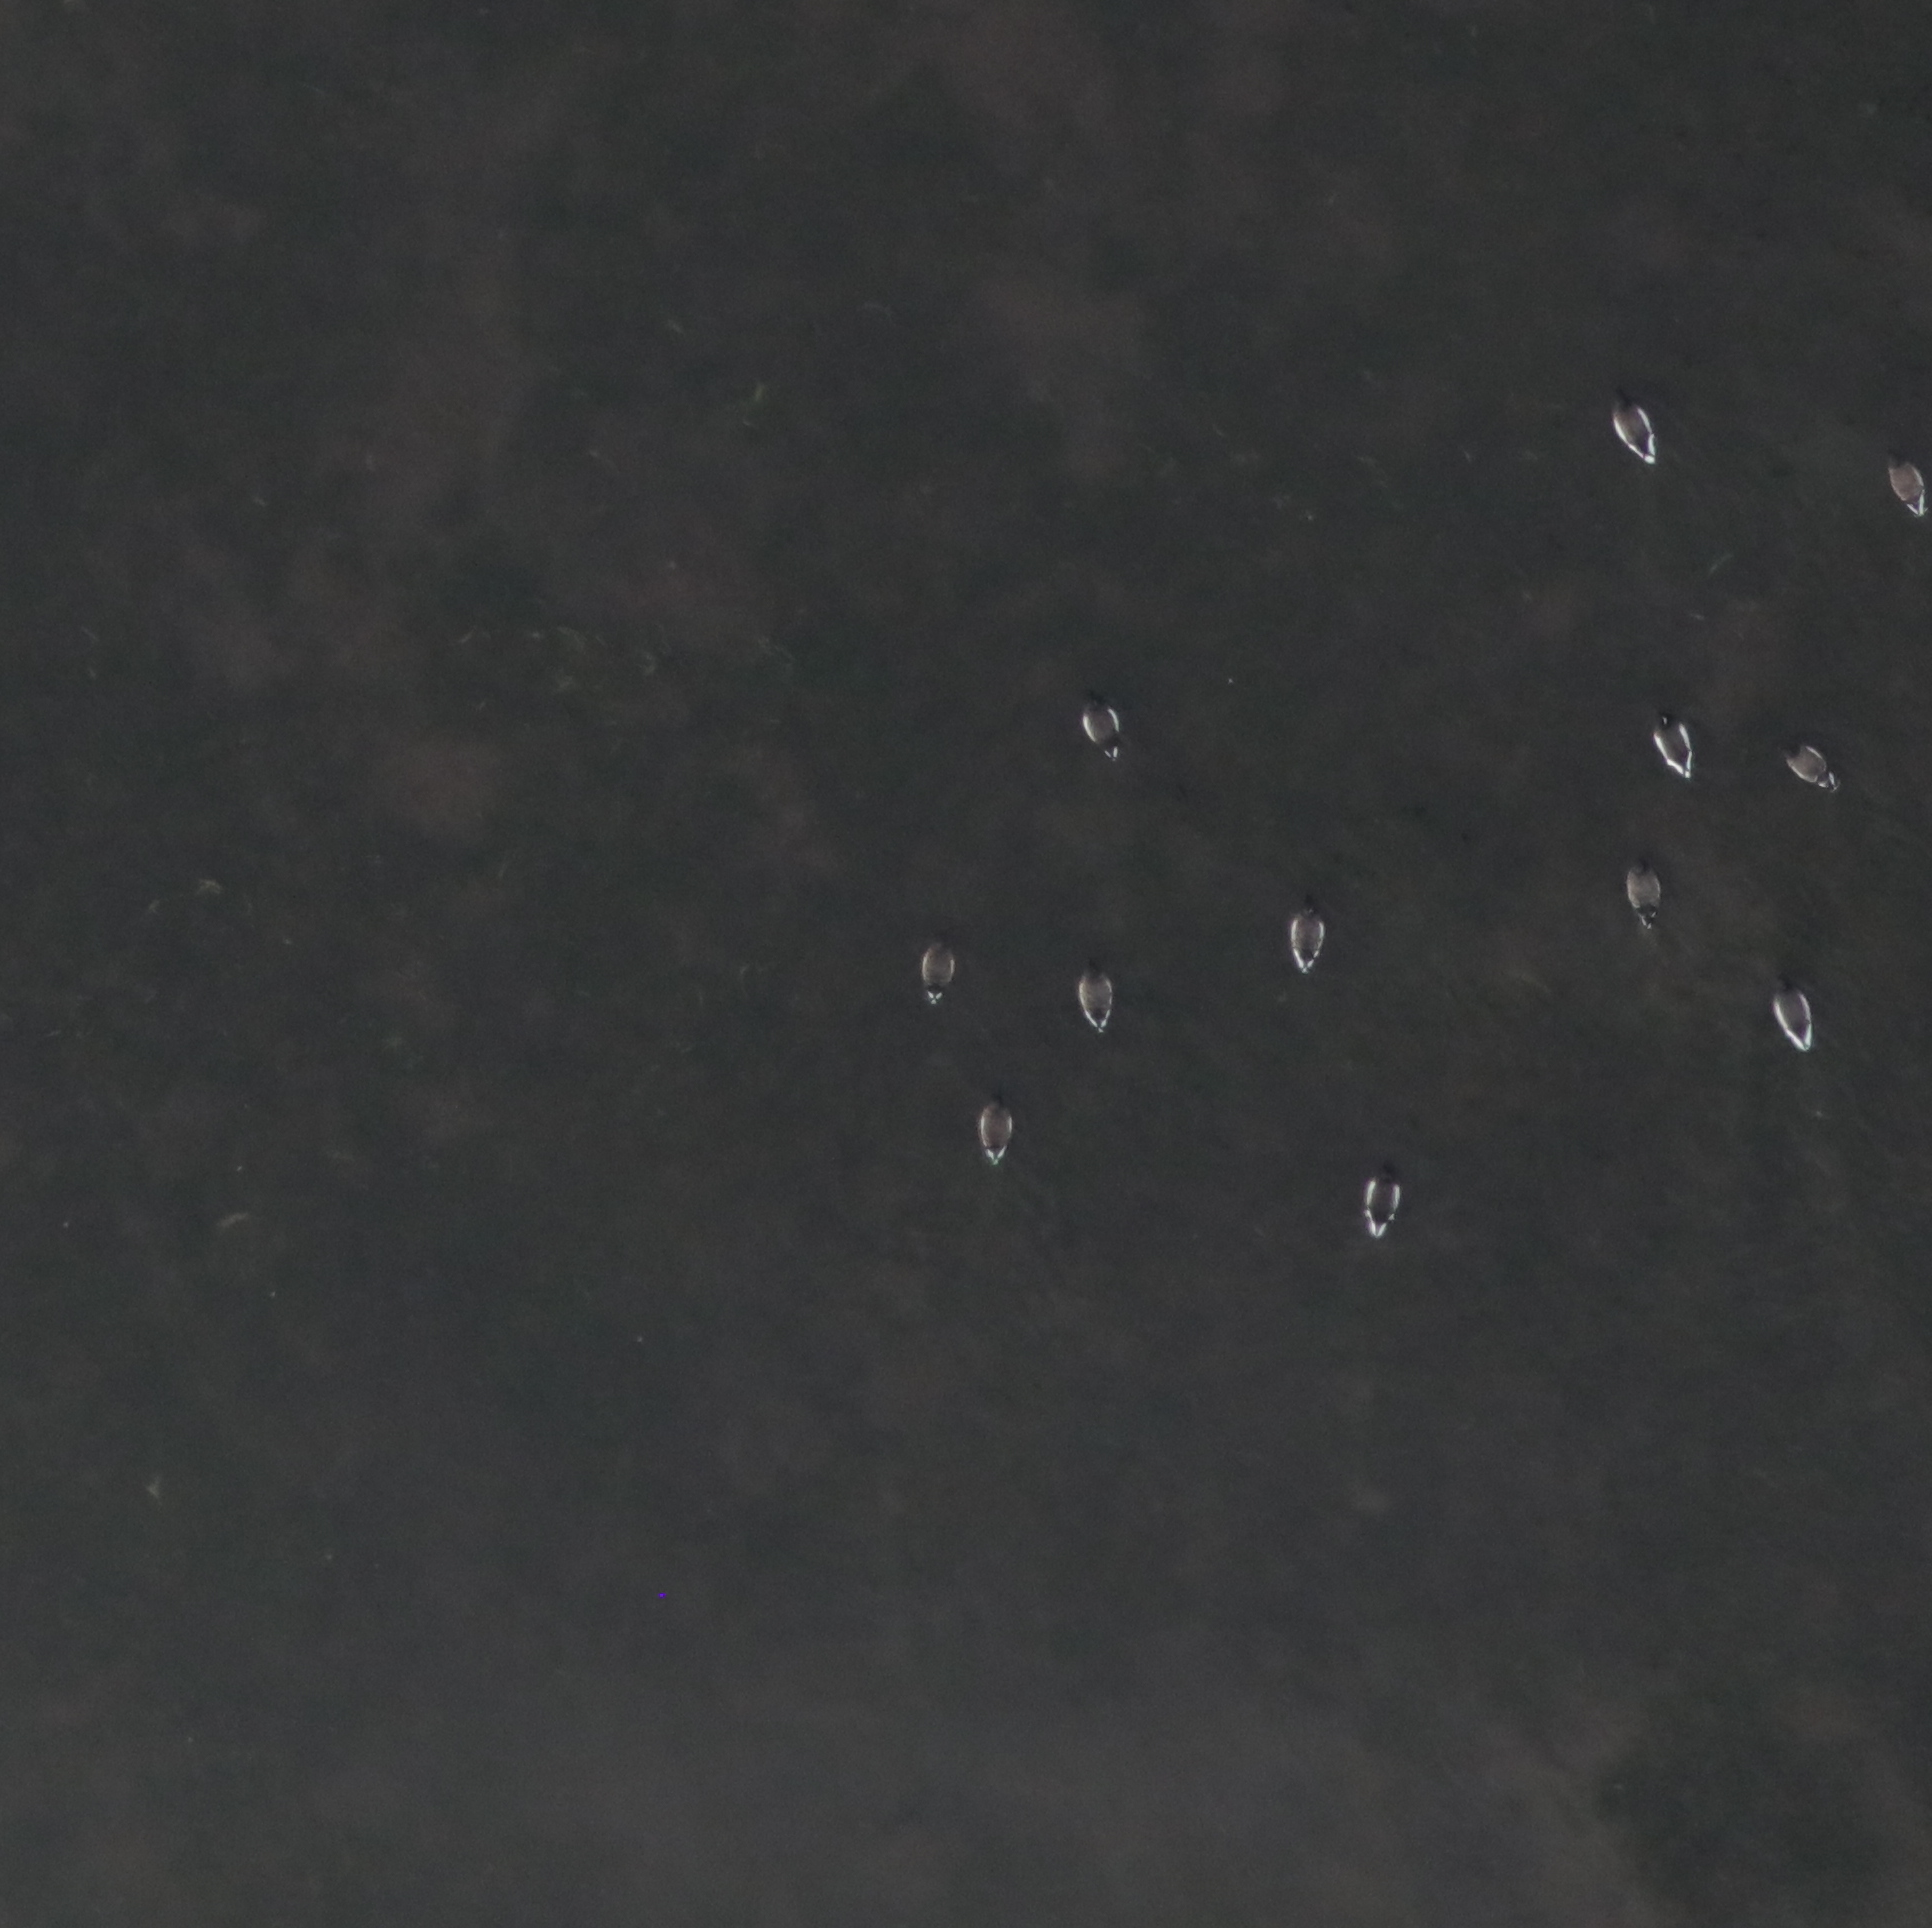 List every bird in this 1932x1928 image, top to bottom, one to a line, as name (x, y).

brant (1633, 428)
brant (1907, 485)
brant (1102, 728)
brant (1673, 745)
brant (1810, 767)
brant (1646, 891)
brant (1307, 936)
brant (936, 971)
brant (1095, 996)
brant (1794, 1013)
brant (995, 1130)
brant (1381, 1201)